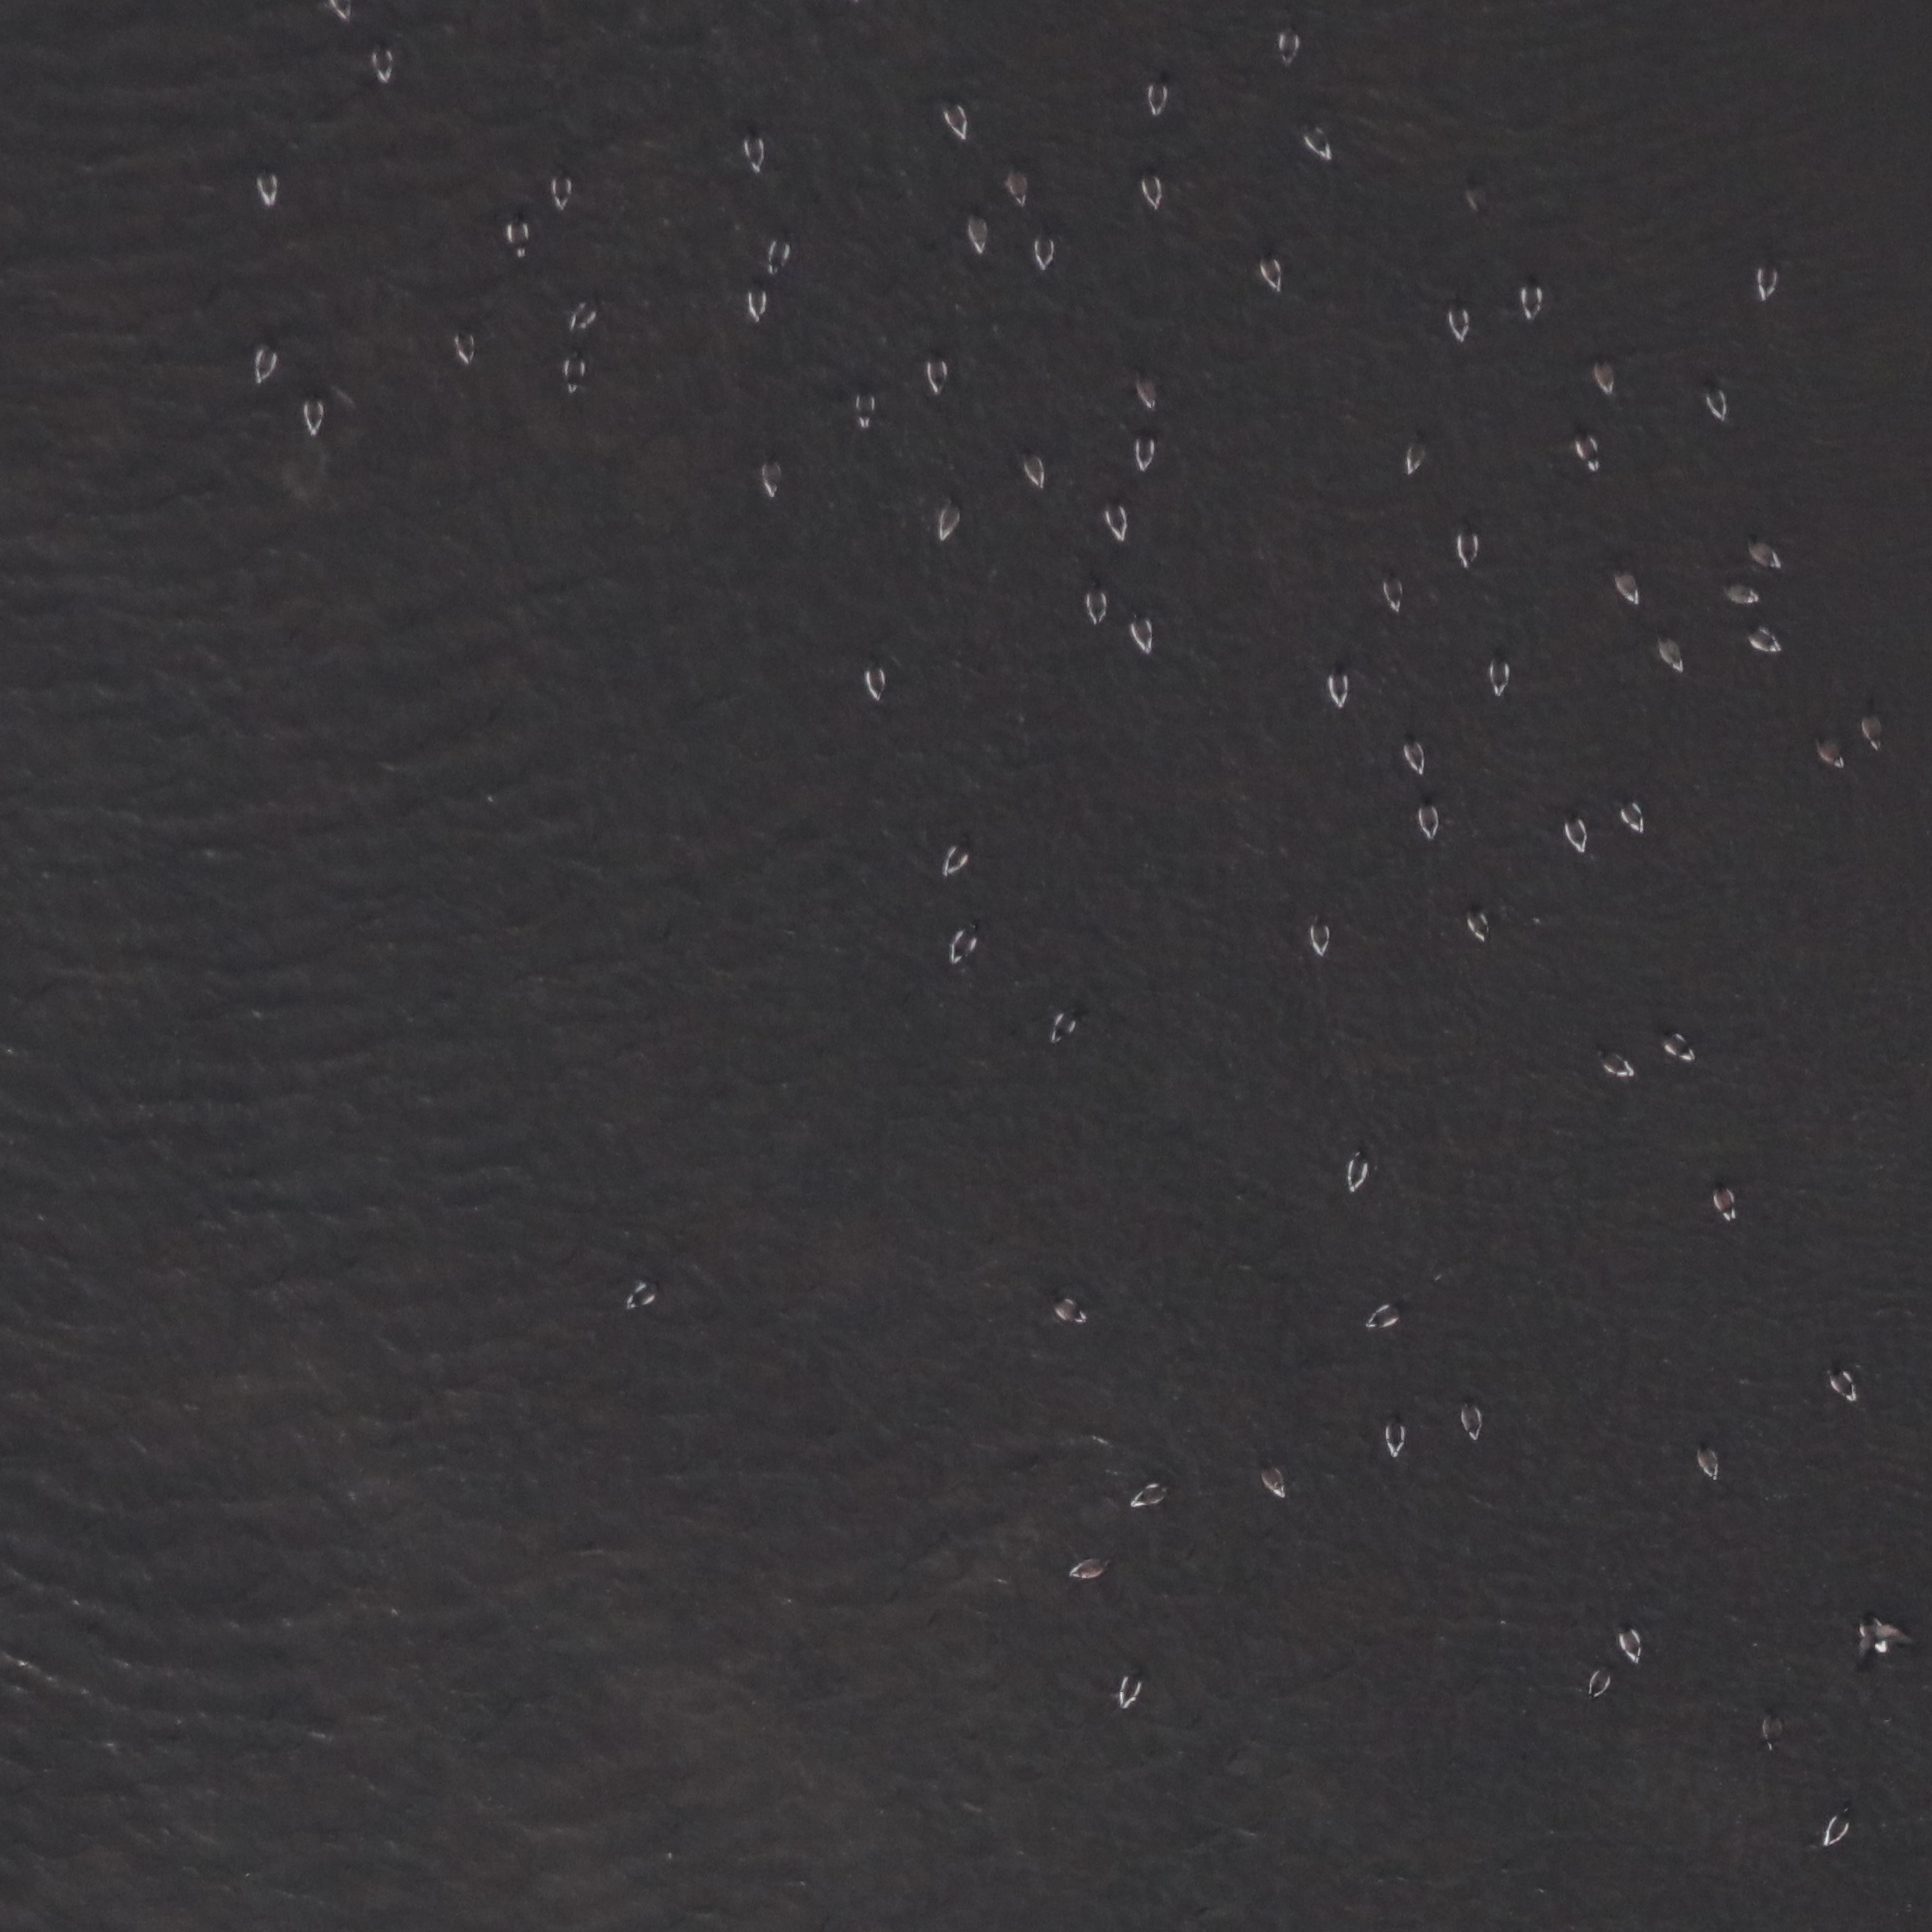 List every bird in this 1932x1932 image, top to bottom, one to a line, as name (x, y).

brant (342, 6)
brant (1289, 41)
brant (383, 62)
brant (1160, 97)
brant (958, 120)
brant (1317, 140)
brant (755, 152)
brant (1017, 185)
brant (269, 187)
brant (563, 190)
brant (1152, 191)
brant (1477, 195)
brant (977, 233)
brant (518, 237)
brant (1045, 251)
brant (777, 254)
brant (1273, 271)
brant (1766, 277)
brant (1533, 300)
brant (758, 304)
brant (583, 317)
brant (1460, 322)
brant (467, 343)
brant (266, 364)
brant (575, 371)
brant (938, 372)
brant (1603, 376)
brant (1147, 391)
brant (1717, 399)
brant (868, 408)
brant (314, 415)
brant (1589, 450)
brant (1145, 451)
brant (1417, 456)
brant (1034, 469)
brant (771, 476)
brant (948, 521)
brant (1118, 522)
brant (1467, 545)
brant (1765, 555)
brant (1629, 587)
brant (1393, 591)
brant (1743, 592)
brant (1095, 603)
brant (1145, 631)
brant (1764, 641)
brant (1669, 652)
brant (1498, 676)
brant (878, 682)
brant (1340, 686)
brant (1870, 730)
brant (1829, 754)
brant (1417, 756)
brant (1633, 816)
brant (1430, 819)
brant (1577, 832)
brant (957, 860)
brant (1478, 925)
brant (1321, 937)
brant (965, 943)
brant (1063, 1027)
brant (1678, 1048)
brant (1614, 1064)
brant (1360, 1170)
brant (1726, 1202)
brant (644, 1294)
brant (1070, 1310)
brant (1384, 1317)
brant (1843, 1383)
brant (1470, 1419)
brant (1395, 1435)
brant (1708, 1461)
brant (1274, 1479)
brant (1150, 1496)
brant (1091, 1568)
brant (1882, 1635)
brant (1631, 1642)
brant (1599, 1683)
brant (1131, 1688)
brant (1773, 1732)
brant (1837, 1829)